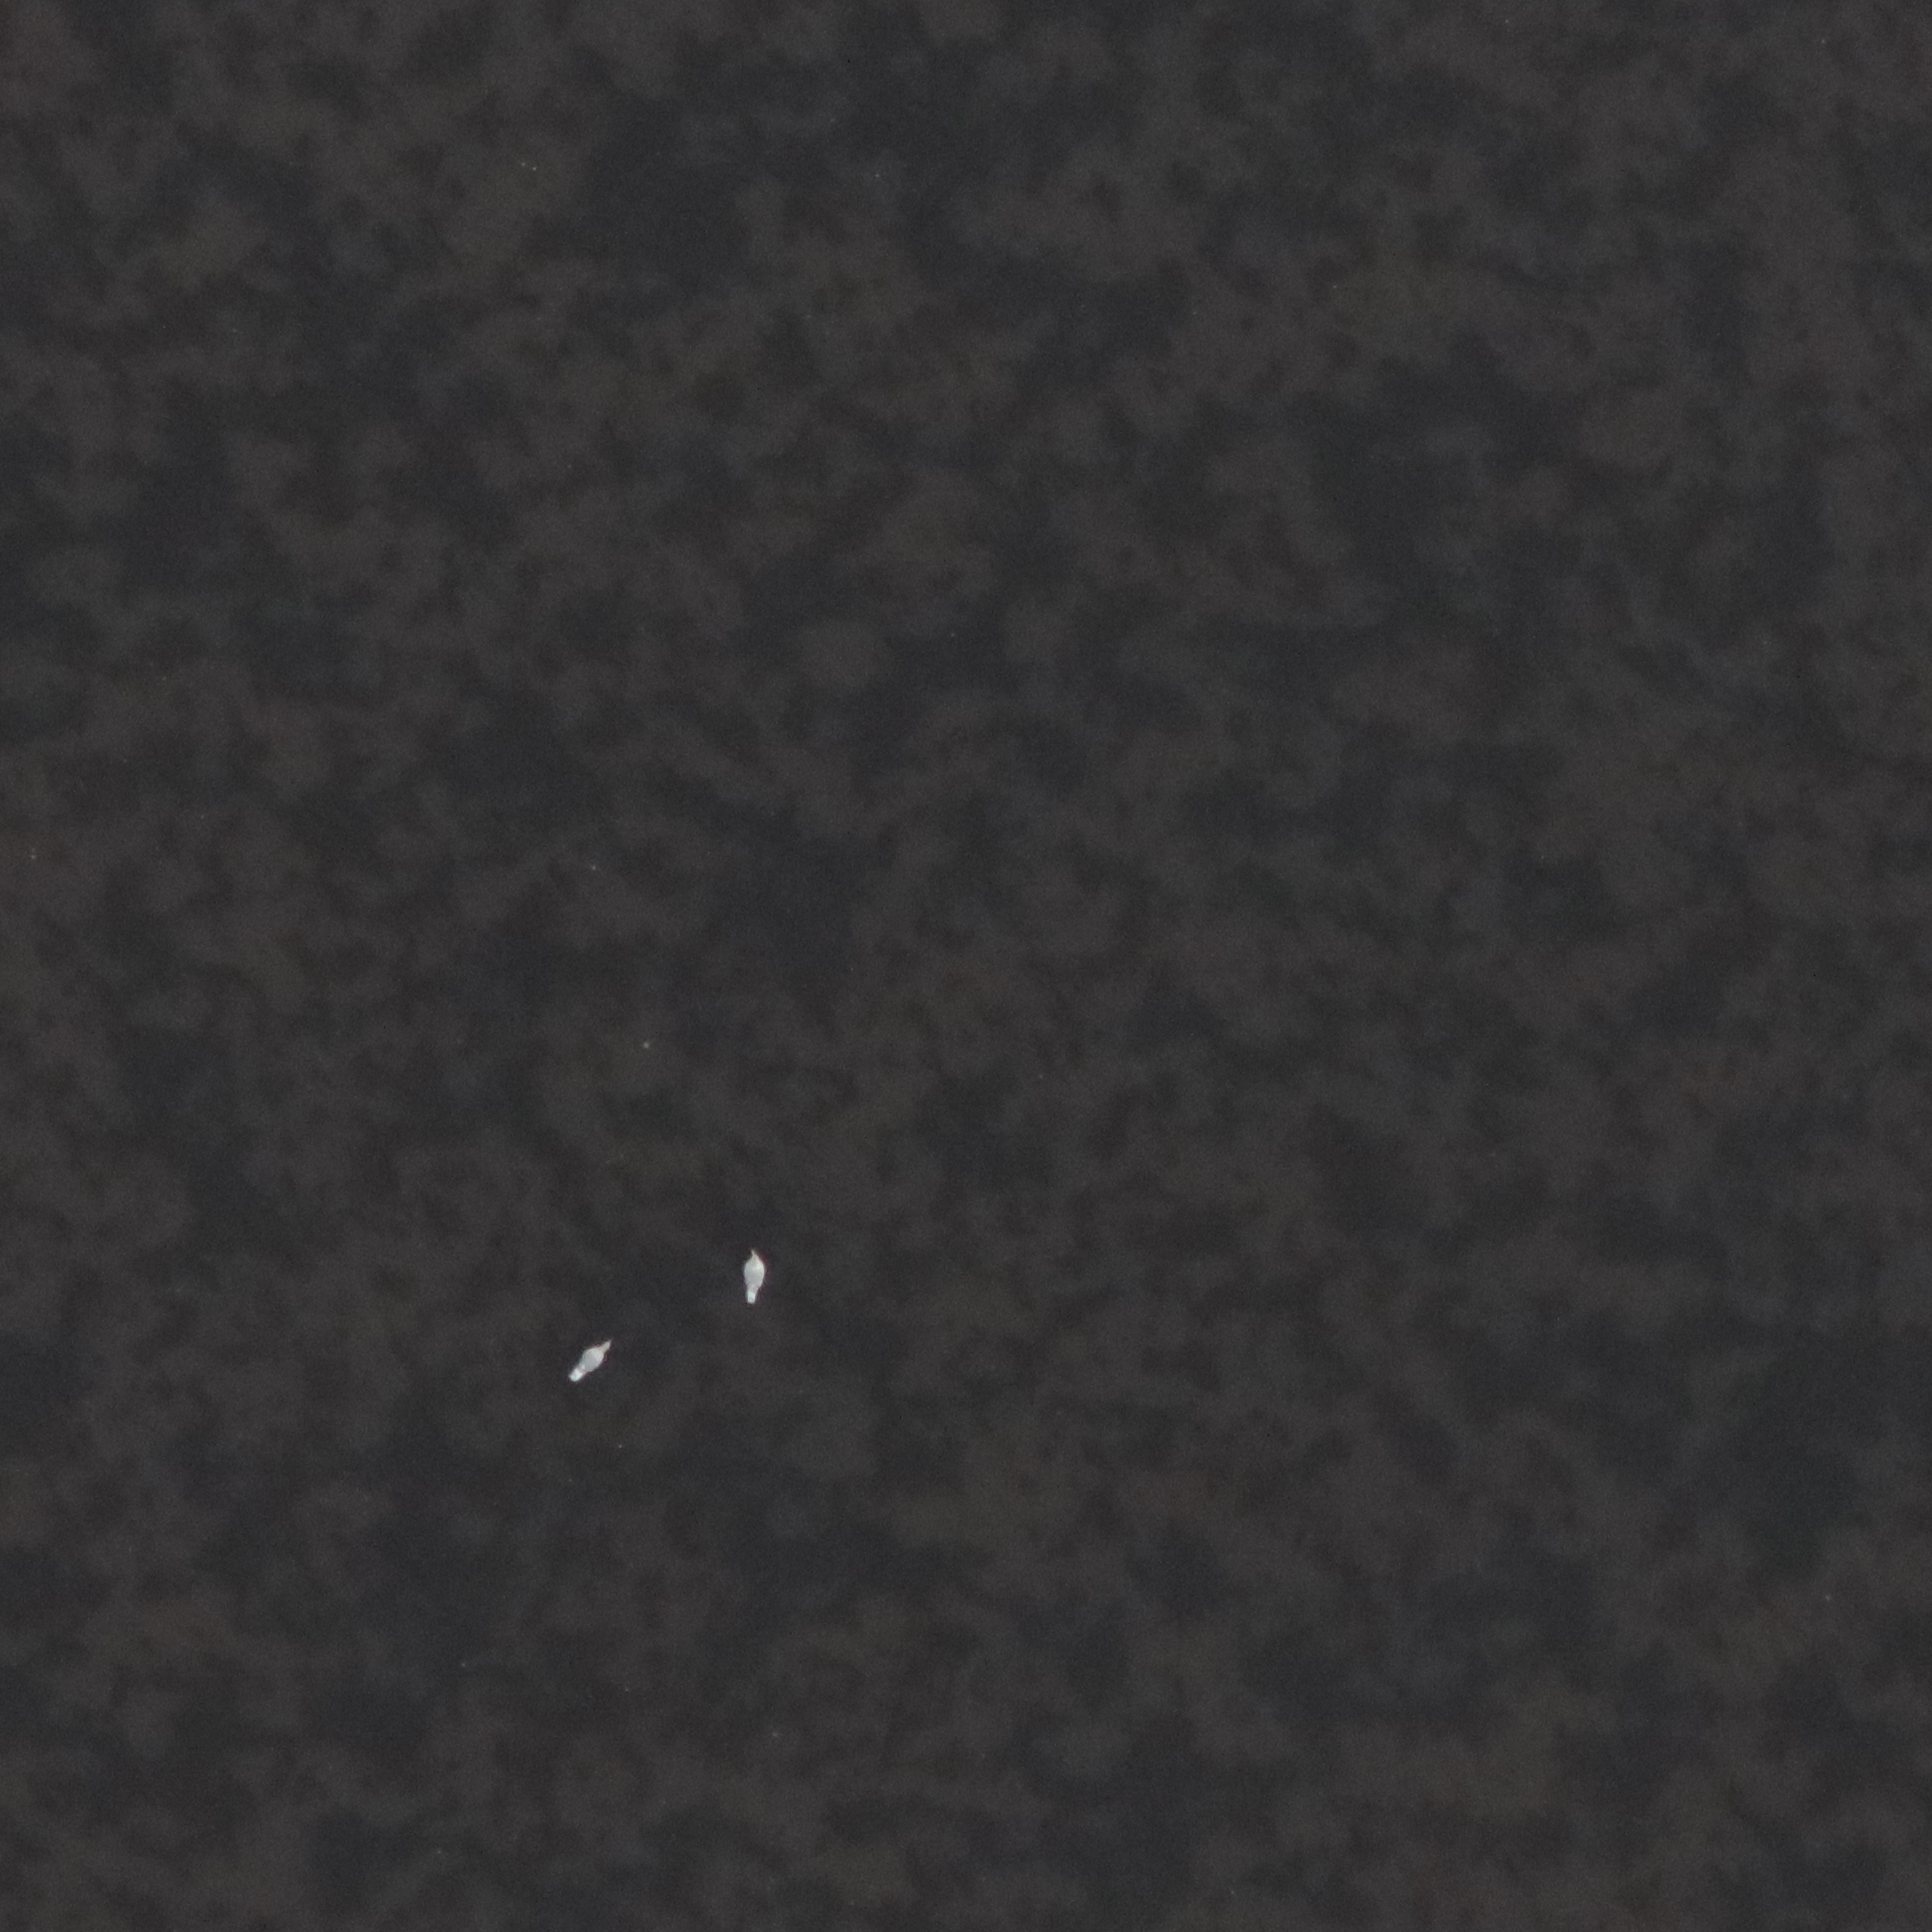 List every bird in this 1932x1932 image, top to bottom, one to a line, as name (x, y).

gull (754, 1276)
gull (588, 1363)